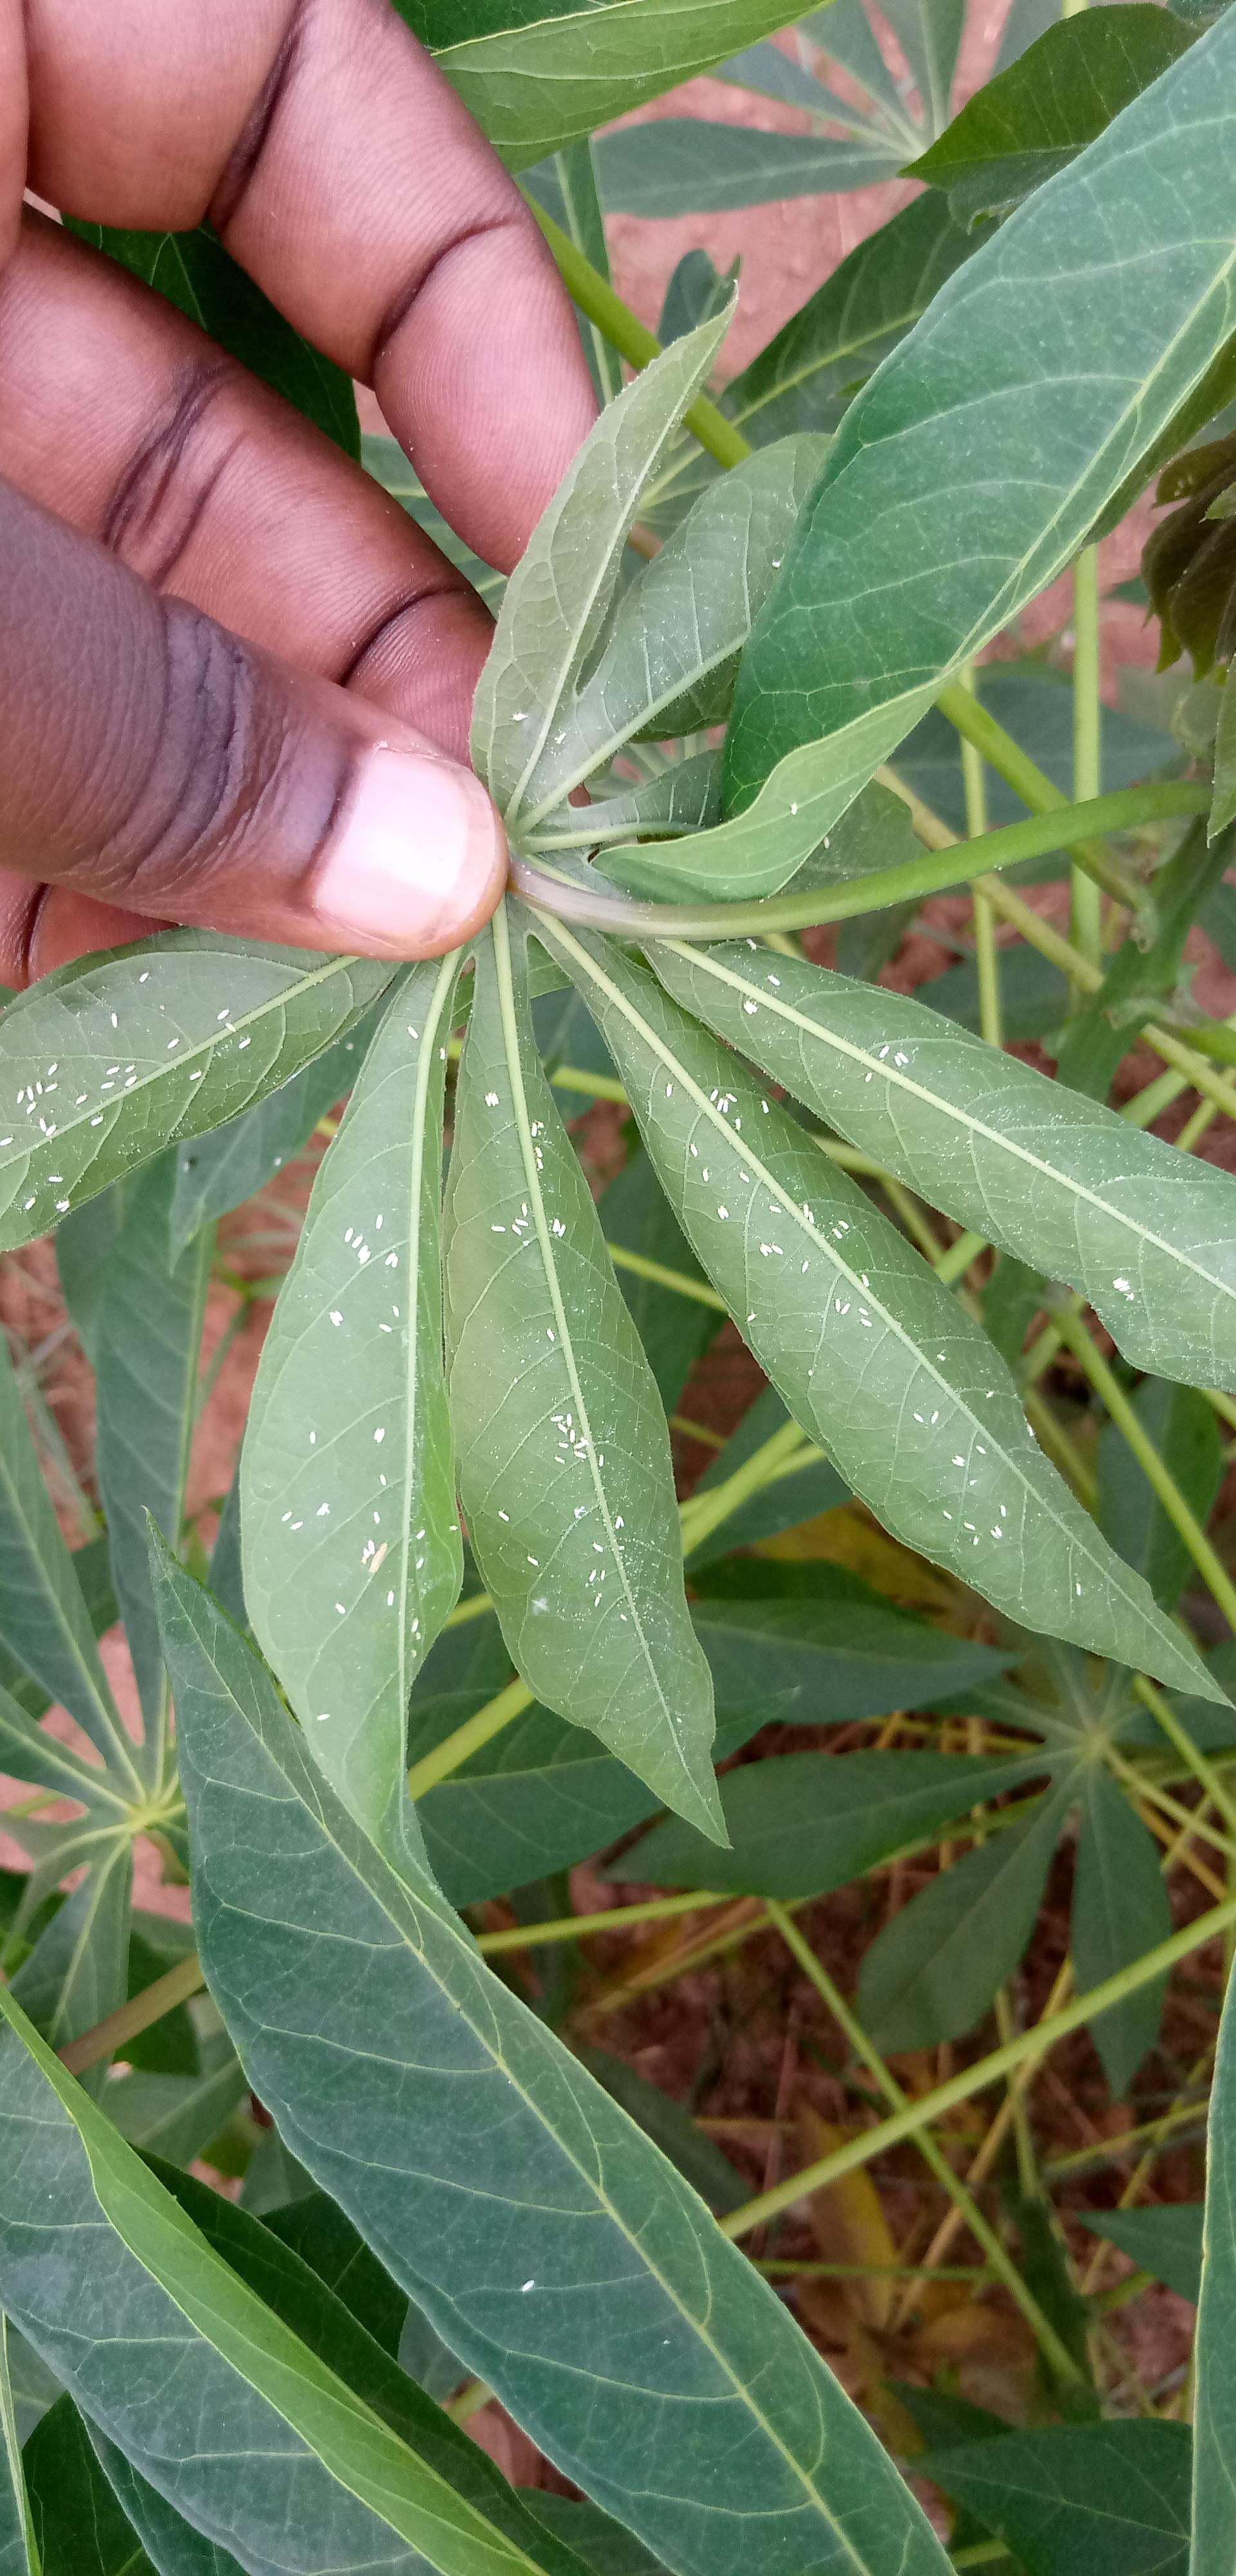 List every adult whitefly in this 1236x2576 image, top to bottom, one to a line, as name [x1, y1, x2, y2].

whitefly [770, 558, 783, 570]
whitefly [509, 710, 528, 724]
whitefly [789, 800, 799, 817]
whitefly [821, 836, 832, 853]
whitefly [745, 936, 757, 952]
whitefly [138, 969, 151, 983]
whitefly [767, 974, 782, 987]
whitefly [746, 1001, 757, 1014]
whitefly [743, 1003, 753, 1016]
whitefly [215, 1007, 232, 1020]
whitefly [110, 1012, 119, 1029]
whitefly [224, 1021, 238, 1034]
whitefly [405, 1023, 420, 1041]
whitefly [166, 1037, 180, 1050]
whitefly [238, 1037, 253, 1052]
whitefly [438, 1045, 447, 1061]
whitefly [878, 1045, 890, 1059]
whitefly [897, 1052, 910, 1065]
whitefly [893, 1055, 903, 1068]
whitefly [48, 1062, 59, 1077]
whitefly [123, 1062, 137, 1073]
whitefly [106, 1065, 122, 1077]
whitefly [190, 1070, 203, 1083]
whitefly [863, 1070, 874, 1084]
whitefly [125, 1074, 138, 1088]
whitefly [35, 1079, 44, 1095]
whitefly [100, 1079, 116, 1091]
whitefly [45, 1081, 59, 1094]
whitefly [664, 1081, 673, 1098]
whitefly [26, 1084, 36, 1101]
whitefly [709, 1088, 720, 1103]
whitefly [16, 1089, 25, 1104]
whitefly [491, 1091, 501, 1106]
whitefly [725, 1092, 738, 1104]
whitefly [75, 1094, 88, 1106]
whitefly [484, 1094, 491, 1108]
whitefly [716, 1097, 724, 1113]
whitefly [723, 1098, 729, 1114]
whitefly [760, 1098, 771, 1114]
whitefly [26, 1100, 38, 1115]
whitefly [37, 1115, 46, 1133]
whitefly [91, 1115, 104, 1128]
whitefly [734, 1117, 741, 1132]
whitefly [536, 1120, 545, 1130]
whitefly [530, 1121, 537, 1138]
whitefly [46, 1123, 58, 1138]
whitefly [1, 1135, 15, 1148]
whitefly [689, 1142, 700, 1158]
whitefly [534, 1145, 545, 1159]
whitefly [536, 1157, 545, 1170]
whitefly [702, 1167, 709, 1183]
whitefly [738, 1170, 751, 1185]
whitefly [47, 1175, 64, 1184]
whitefly [24, 1195, 37, 1211]
whitefly [56, 1200, 71, 1209]
whitefly [520, 1201, 530, 1217]
whitefly [802, 1202, 809, 1220]
whitefly [61, 1204, 70, 1212]
whitefly [720, 1204, 729, 1219]
whitefly [768, 1204, 782, 1213]
whitefly [716, 1207, 725, 1220]
whitefly [809, 1210, 816, 1225]
whitefly [374, 1213, 384, 1231]
whitefly [551, 1217, 562, 1233]
whitefly [514, 1218, 529, 1228]
whitefly [837, 1220, 850, 1230]
whitefly [511, 1223, 523, 1237]
whitefly [558, 1224, 567, 1238]
whitefly [489, 1224, 506, 1233]
whitefly [343, 1226, 355, 1244]
whitefly [832, 1227, 843, 1241]
whitefly [351, 1235, 364, 1249]
whitefly [760, 1243, 773, 1254]
whitefly [357, 1244, 369, 1258]
whitefly [771, 1244, 784, 1255]
whitefly [759, 1247, 769, 1257]
whitefly [360, 1251, 371, 1265]
whitefly [385, 1252, 397, 1266]
whitefly [391, 1256, 399, 1269]
whitefly [800, 1258, 810, 1274]
whitefly [859, 1273, 871, 1287]
whitefly [1113, 1276, 1125, 1287]
whitefly [1114, 1280, 1129, 1291]
whitefly [1119, 1285, 1131, 1294]
whitefly [1121, 1293, 1137, 1302]
whitefly [834, 1297, 841, 1313]
whitefly [841, 1302, 852, 1316]
whitefly [391, 1304, 400, 1318]
whitefly [857, 1306, 869, 1316]
whitefly [334, 1310, 344, 1322]
whitefly [329, 1311, 341, 1327]
whitefly [745, 1311, 757, 1322]
whitefly [859, 1318, 872, 1328]
whitefly [378, 1323, 393, 1334]
whitefly [545, 1327, 557, 1343]
whitefly [936, 1352, 946, 1361]
whitefly [984, 1390, 994, 1399]
whitefly [930, 1410, 939, 1425]
whitefly [912, 1411, 924, 1424]
whitefly [566, 1412, 574, 1427]
whitefly [550, 1414, 565, 1423]
whitefly [557, 1423, 567, 1434]
whitefly [1025, 1423, 1035, 1437]
whitefly [374, 1428, 381, 1440]
whitefly [377, 1428, 386, 1443]
whitefly [569, 1428, 576, 1443]
whitefly [308, 1430, 317, 1445]
whitefly [581, 1437, 590, 1446]
whitefly [557, 1441, 569, 1450]
whitefly [573, 1442, 585, 1448]
whitefly [975, 1444, 988, 1455]
whitefly [574, 1451, 588, 1461]
whitefly [598, 1452, 604, 1468]
whitefly [554, 1455, 566, 1465]
whitefly [955, 1455, 966, 1463]
whitefly [950, 1458, 964, 1468]
whitefly [378, 1472, 388, 1487]
whitefly [315, 1502, 332, 1517]
whitefly [999, 1503, 1007, 1519]
whitefly [573, 1505, 586, 1520]
whitefly [372, 1510, 382, 1525]
whitefly [498, 1510, 510, 1522]
whitefly [942, 1510, 952, 1520]
whitefly [281, 1510, 294, 1524]
whitefly [615, 1515, 621, 1530]
whitefly [619, 1516, 625, 1528]
whitefly [290, 1520, 305, 1531]
whitefly [962, 1522, 977, 1531]
whitefly [447, 1524, 460, 1531]
whitefly [994, 1525, 1002, 1538]
whitefly [415, 1529, 427, 1541]
whitefly [989, 1529, 1000, 1540]
whitefly [971, 1534, 980, 1547]
whitefly [368, 1538, 375, 1555]
whitefly [592, 1542, 604, 1553]
whitefly [618, 1544, 626, 1552]
whitefly [360, 1547, 370, 1564]
whitefly [526, 1555, 540, 1567]
whitefly [415, 1557, 424, 1571]
whitefly [589, 1568, 597, 1584]
whitefly [599, 1568, 606, 1582]
whitefly [1074, 1582, 1083, 1596]
whitefly [386, 1589, 395, 1607]
whitefly [593, 1595, 601, 1607]
whitefly [334, 1601, 347, 1616]
whitefly [619, 1613, 628, 1623]
whitefly [410, 1617, 421, 1634]
whitefly [315, 1712, 332, 1723]
whitefly [520, 2278, 538, 2293]